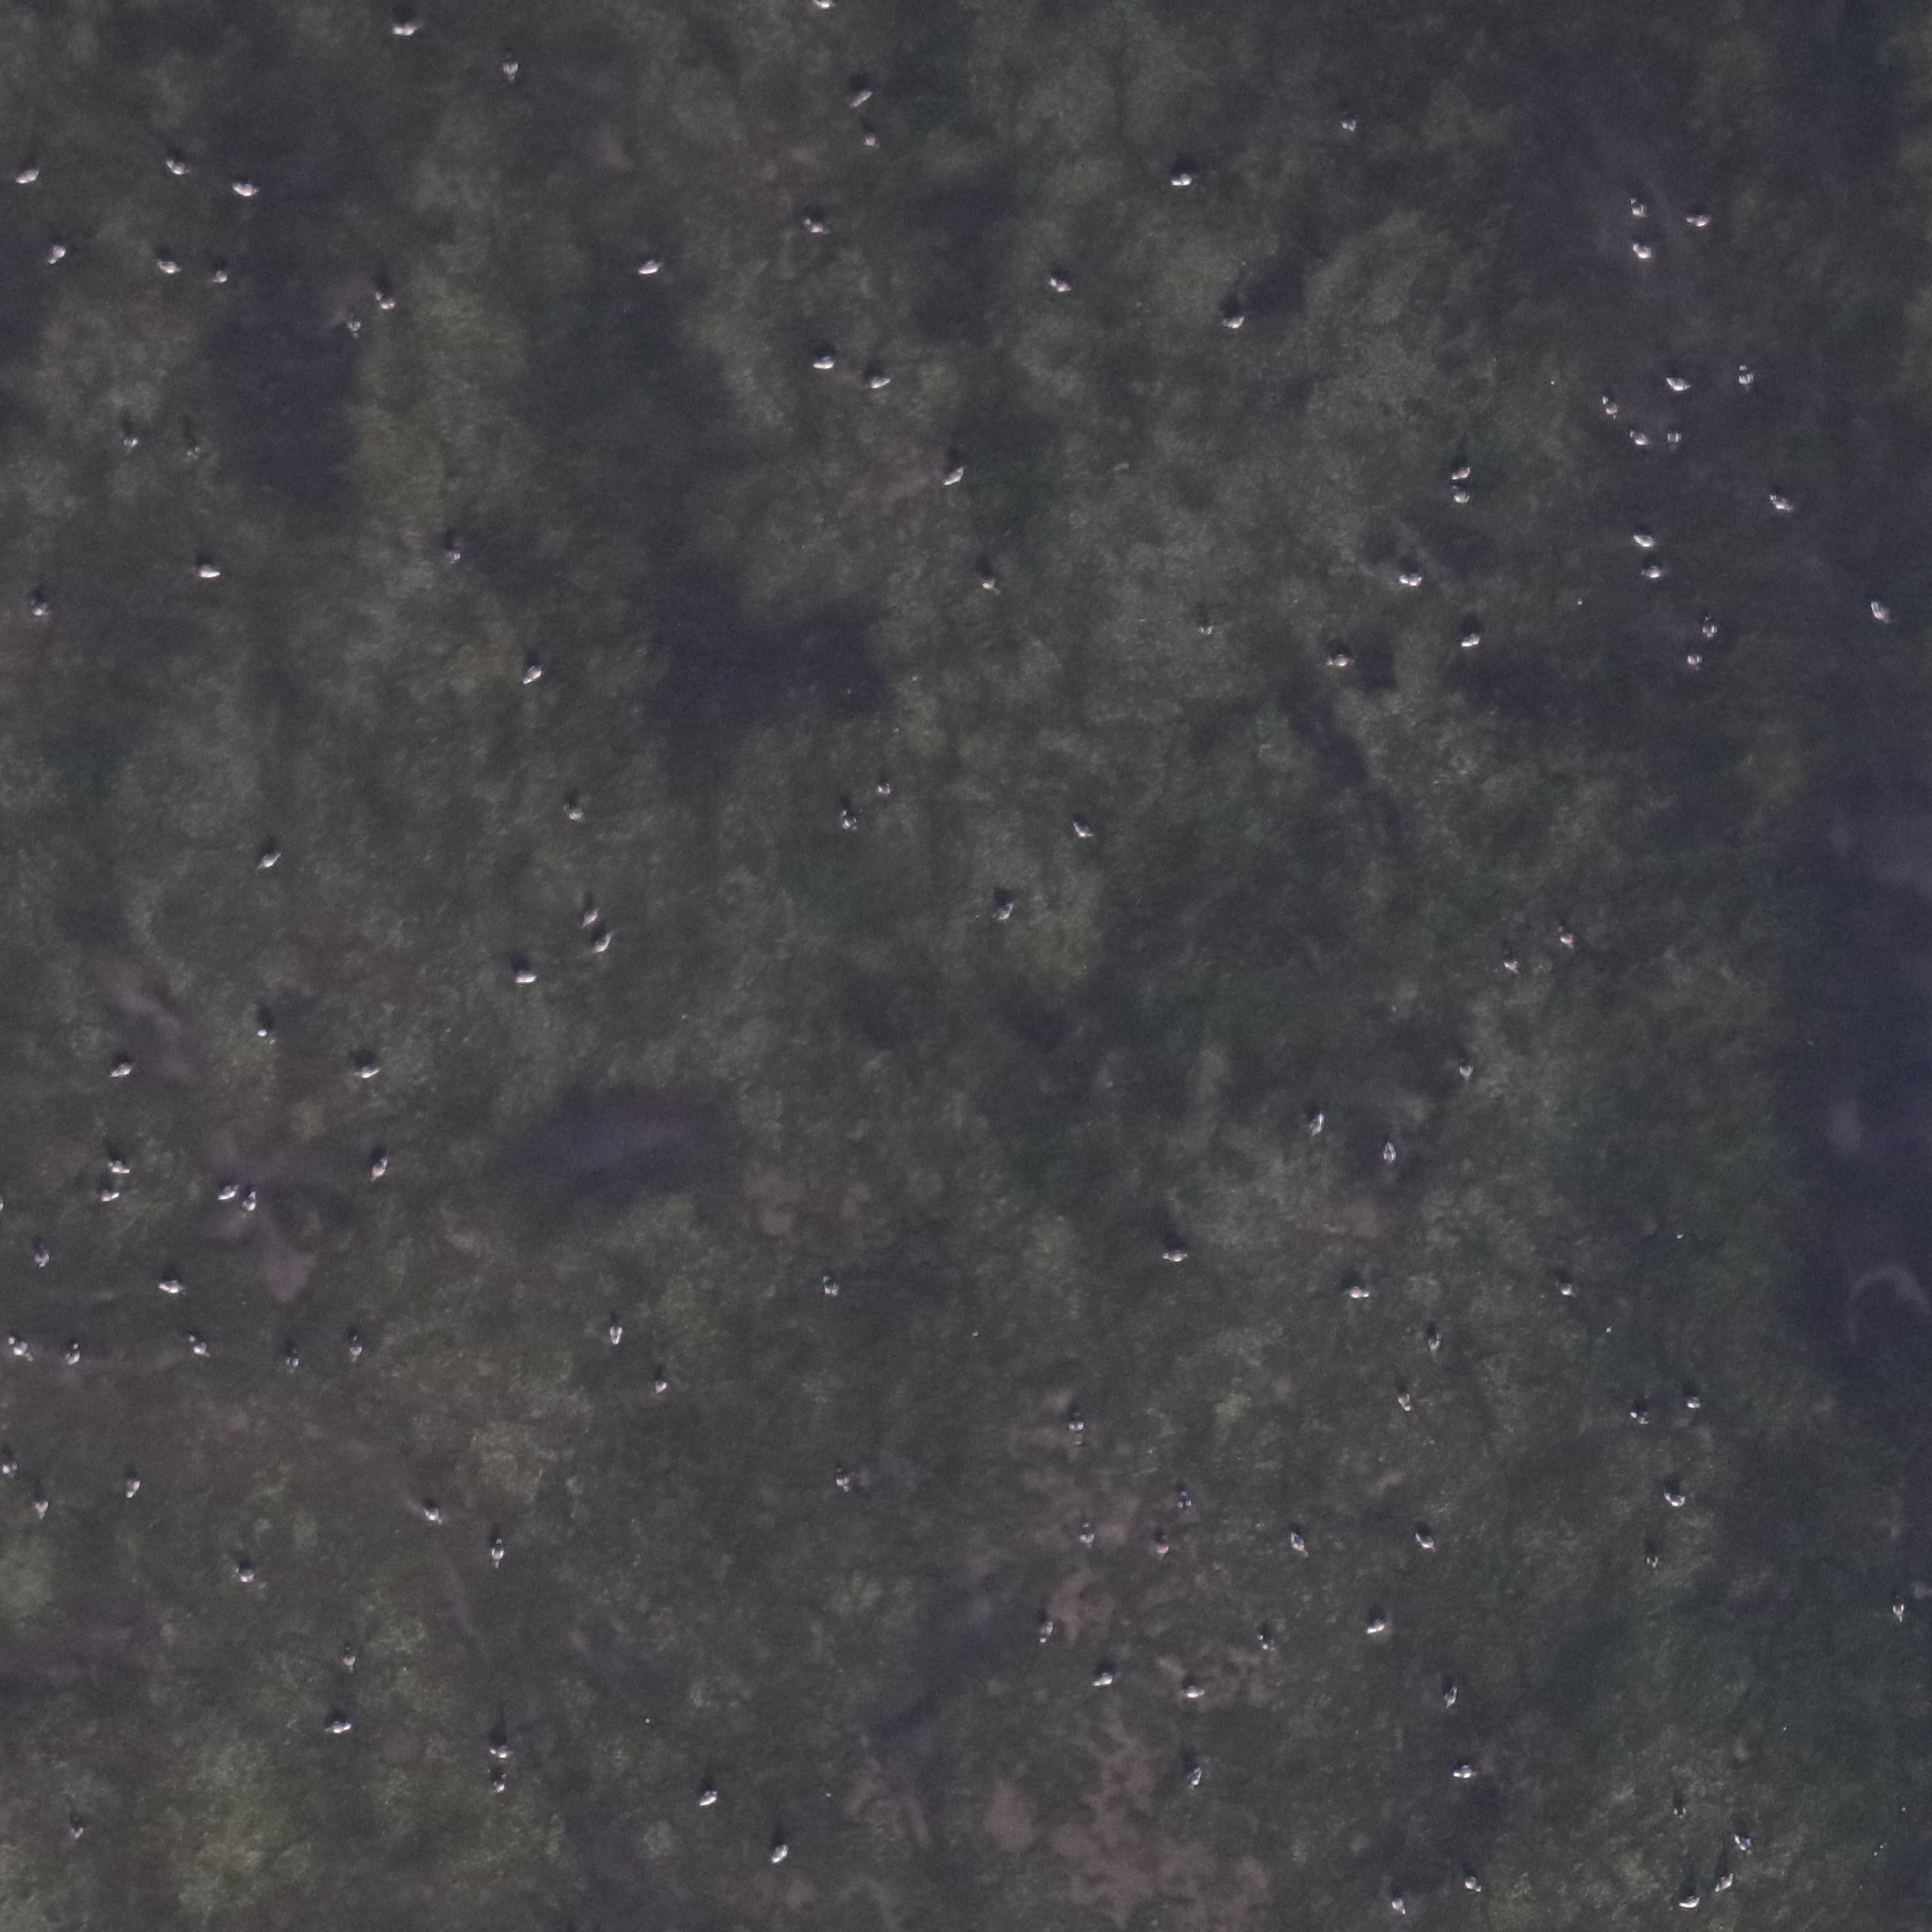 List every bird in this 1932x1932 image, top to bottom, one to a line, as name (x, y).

brant (399, 22)
brant (517, 61)
brant (863, 90)
brant (1353, 121)
brant (873, 137)
brant (179, 168)
brant (34, 179)
brant (1185, 179)
brant (249, 202)
brant (1645, 216)
brant (1699, 220)
brant (822, 225)
brant (62, 254)
brant (1649, 256)
brant (661, 263)
brant (168, 268)
brant (218, 287)
brant (1058, 292)
brant (391, 295)
brant (1243, 322)
brant (350, 336)
brant (815, 355)
brant (1681, 379)
brant (1751, 383)
brant (886, 384)
brant (1609, 397)
brant (1639, 437)
brant (126, 444)
brant (1681, 444)
brant (200, 448)
brant (1467, 471)
brant (948, 474)
brant (1466, 494)
brant (1782, 501)
brant (1640, 535)
brant (451, 549)
brant (210, 574)
brant (1651, 579)
brant (1410, 582)
brant (997, 583)
brant (51, 608)
brant (1888, 612)
brant (1207, 621)
brant (1713, 623)
brant (1470, 639)
brant (1690, 664)
brant (1349, 665)
brant (532, 672)
brant (881, 793)
brant (854, 810)
brant (586, 811)
brant (1085, 839)
brant (273, 857)
brant (596, 917)
brant (994, 918)
brant (1561, 944)
brant (608, 952)
brant (528, 972)
brant (1508, 976)
brant (269, 1033)
brant (1478, 1064)
brant (126, 1070)
brant (374, 1074)
brant (1318, 1122)
brant (1398, 1156)
brant (120, 1163)
brant (374, 1165)
brant (227, 1192)
brant (3, 1198)
brant (110, 1198)
brant (243, 1214)
brant (1181, 1253)
brant (35, 1259)
brant (179, 1279)
brant (828, 1279)
brant (1571, 1298)
brant (1361, 1303)
brant (1440, 1330)
brant (615, 1332)
brant (199, 1347)
brant (355, 1349)
brant (12, 1357)
brant (76, 1358)
brant (290, 1370)
brant (666, 1379)
brant (1704, 1402)
brant (1406, 1410)
brant (1635, 1411)
brant (1075, 1426)
brant (11, 1464)
brant (847, 1479)
brant (118, 1492)
brant (1676, 1494)
brant (1184, 1496)
brant (438, 1510)
brant (35, 1518)
brant (1095, 1532)
brant (1295, 1538)
brant (1431, 1539)
brant (1155, 1541)
brant (1657, 1553)
brant (503, 1554)
brant (246, 1586)
brant (1900, 1609)
brant (1378, 1629)
brant (1058, 1636)
brant (1263, 1639)
brant (352, 1655)
brant (1111, 1673)
brant (1190, 1697)
brant (1452, 1700)
brant (339, 1719)
brant (505, 1760)
brant (1199, 1768)
brant (1467, 1771)
brant (493, 1785)
brant (713, 1799)
brant (1683, 1817)
brant (81, 1826)
brant (1741, 1844)
brant (775, 1850)
brant (1721, 1879)
brant (1469, 1884)
brant (1687, 1897)
brant (1395, 1912)